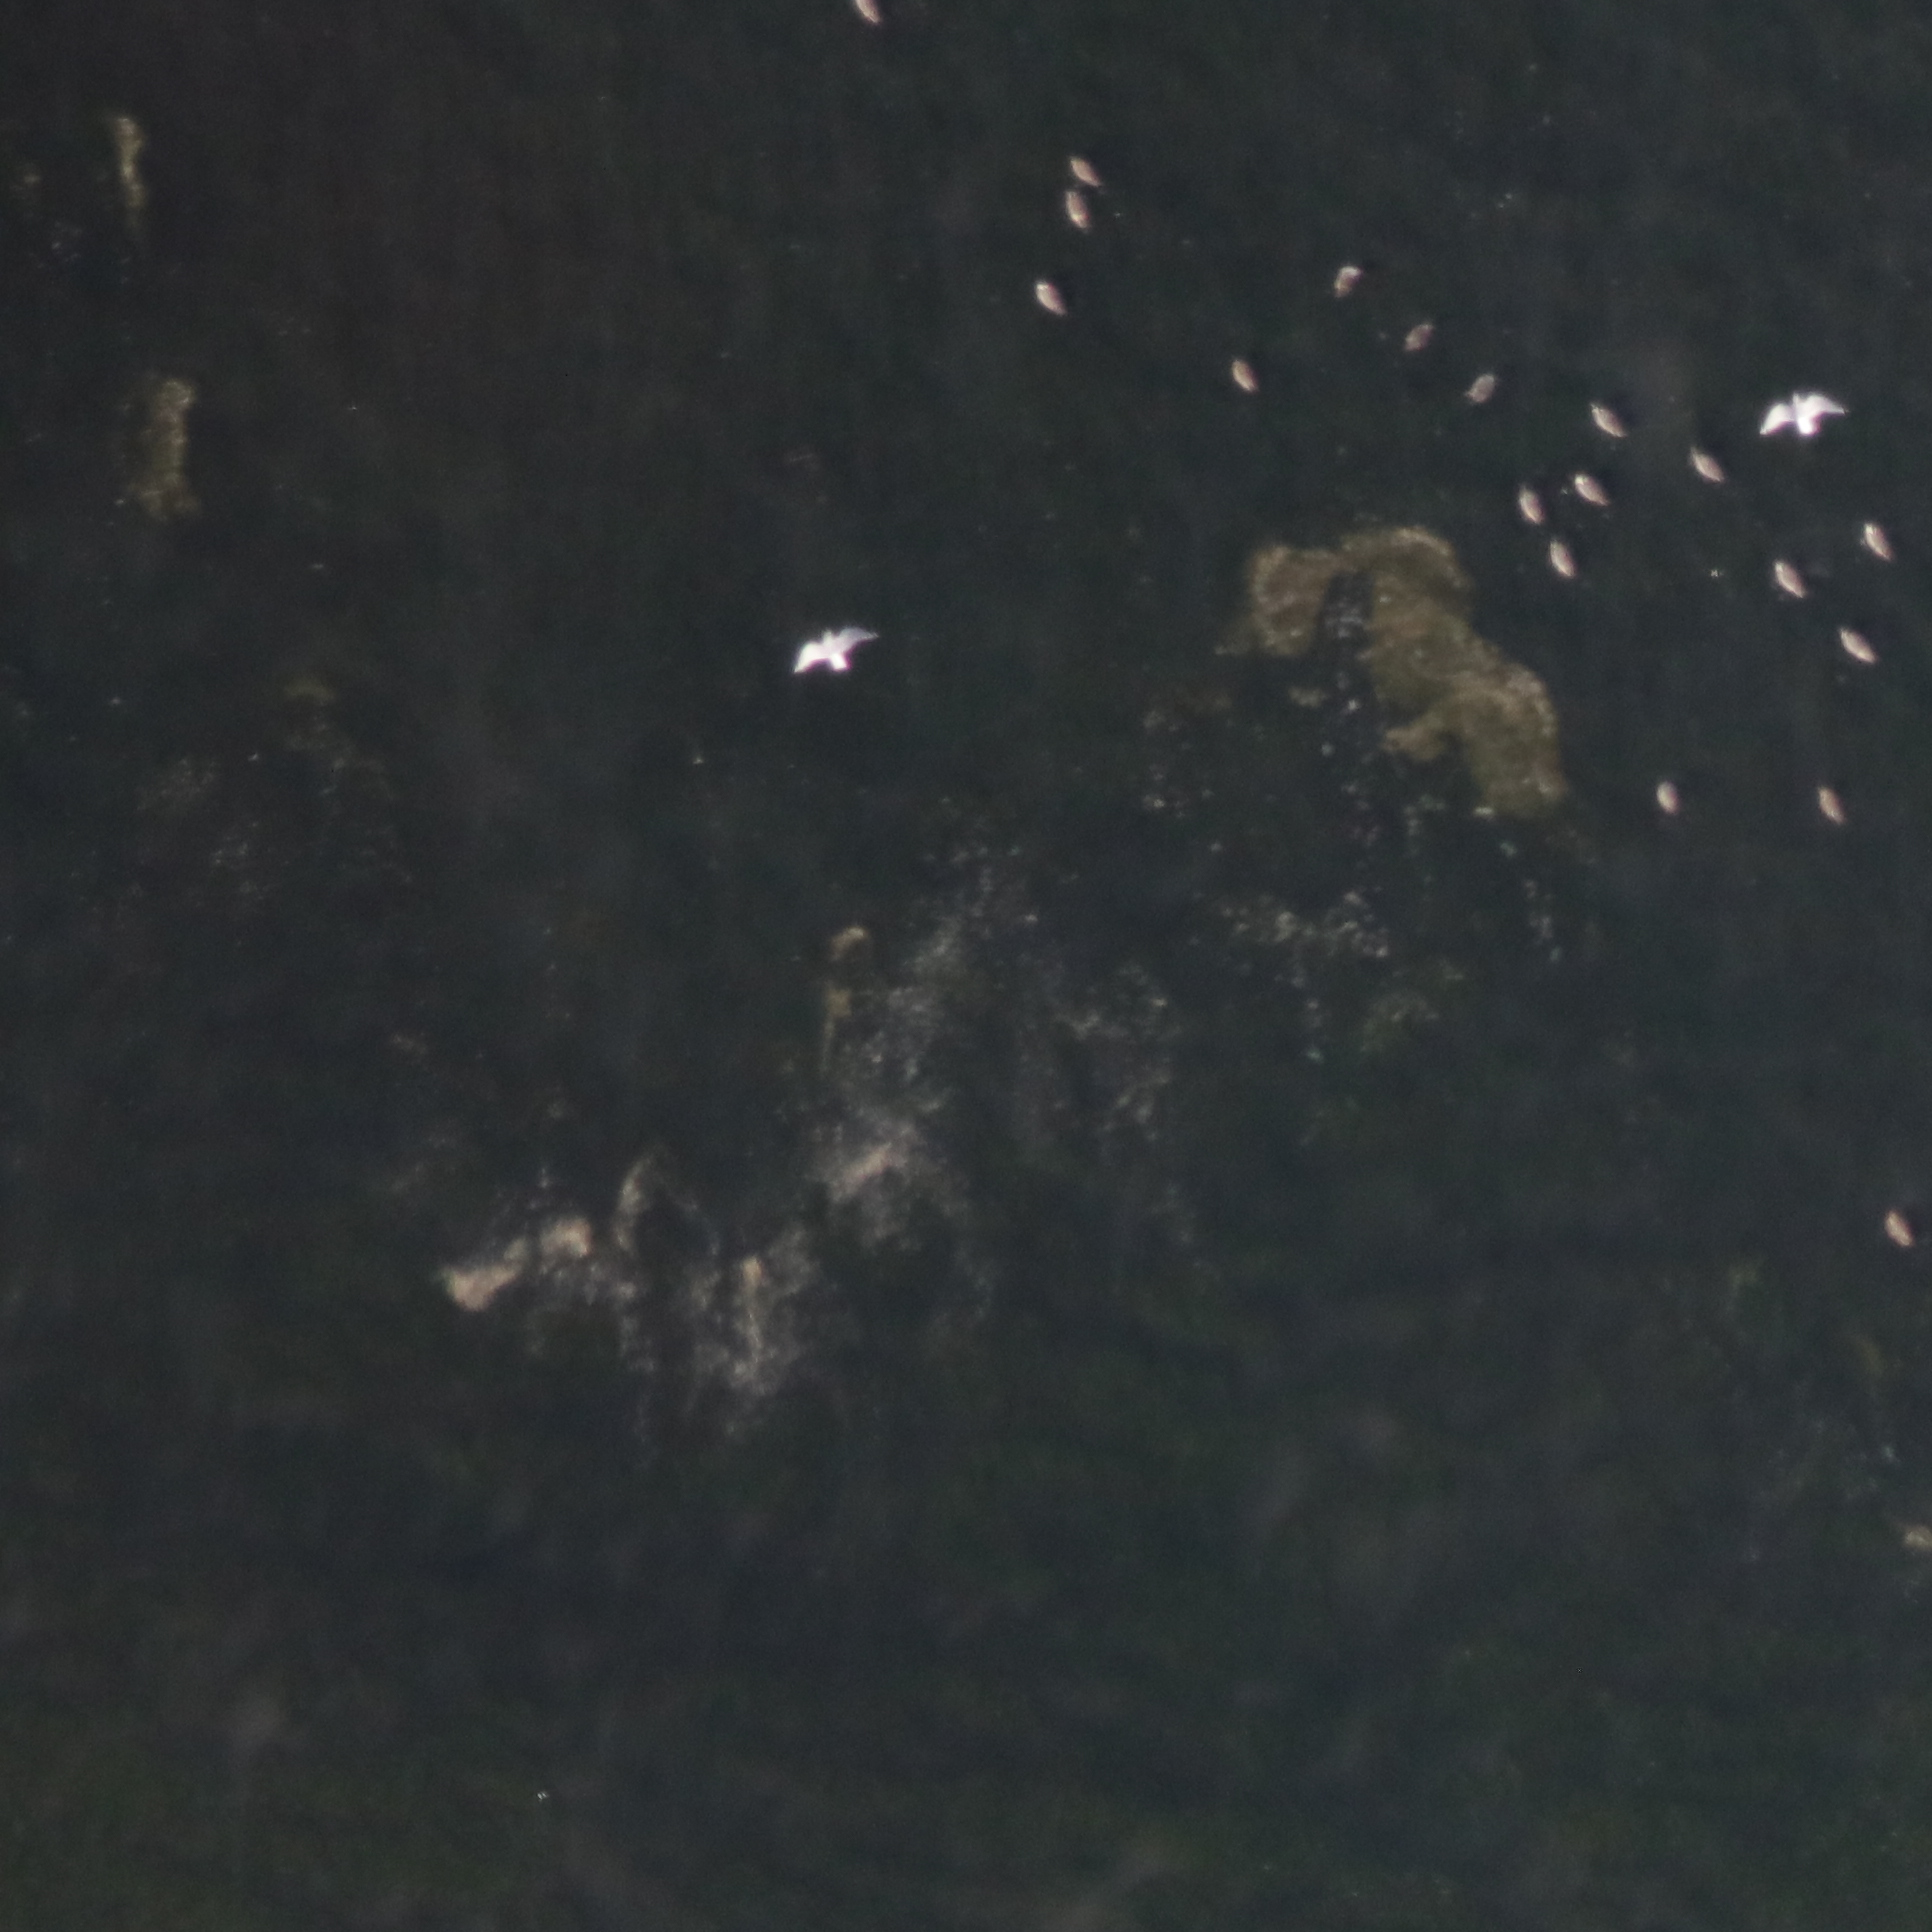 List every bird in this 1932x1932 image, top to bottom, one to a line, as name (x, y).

other bird (1085, 169)
other bird (1076, 209)
other bird (1346, 278)
other bird (1048, 300)
other bird (1416, 337)
other bird (1245, 372)
other bird (1475, 387)
gull (1810, 407)
other bird (1603, 420)
other bird (1710, 470)
other bird (1588, 493)
other bird (1536, 510)
other bird (1880, 541)
other bird (1566, 555)
other bird (1788, 579)
other bird (1855, 640)
gull (834, 652)
other bird (1670, 796)
other bird (1832, 803)
other bird (1894, 1226)